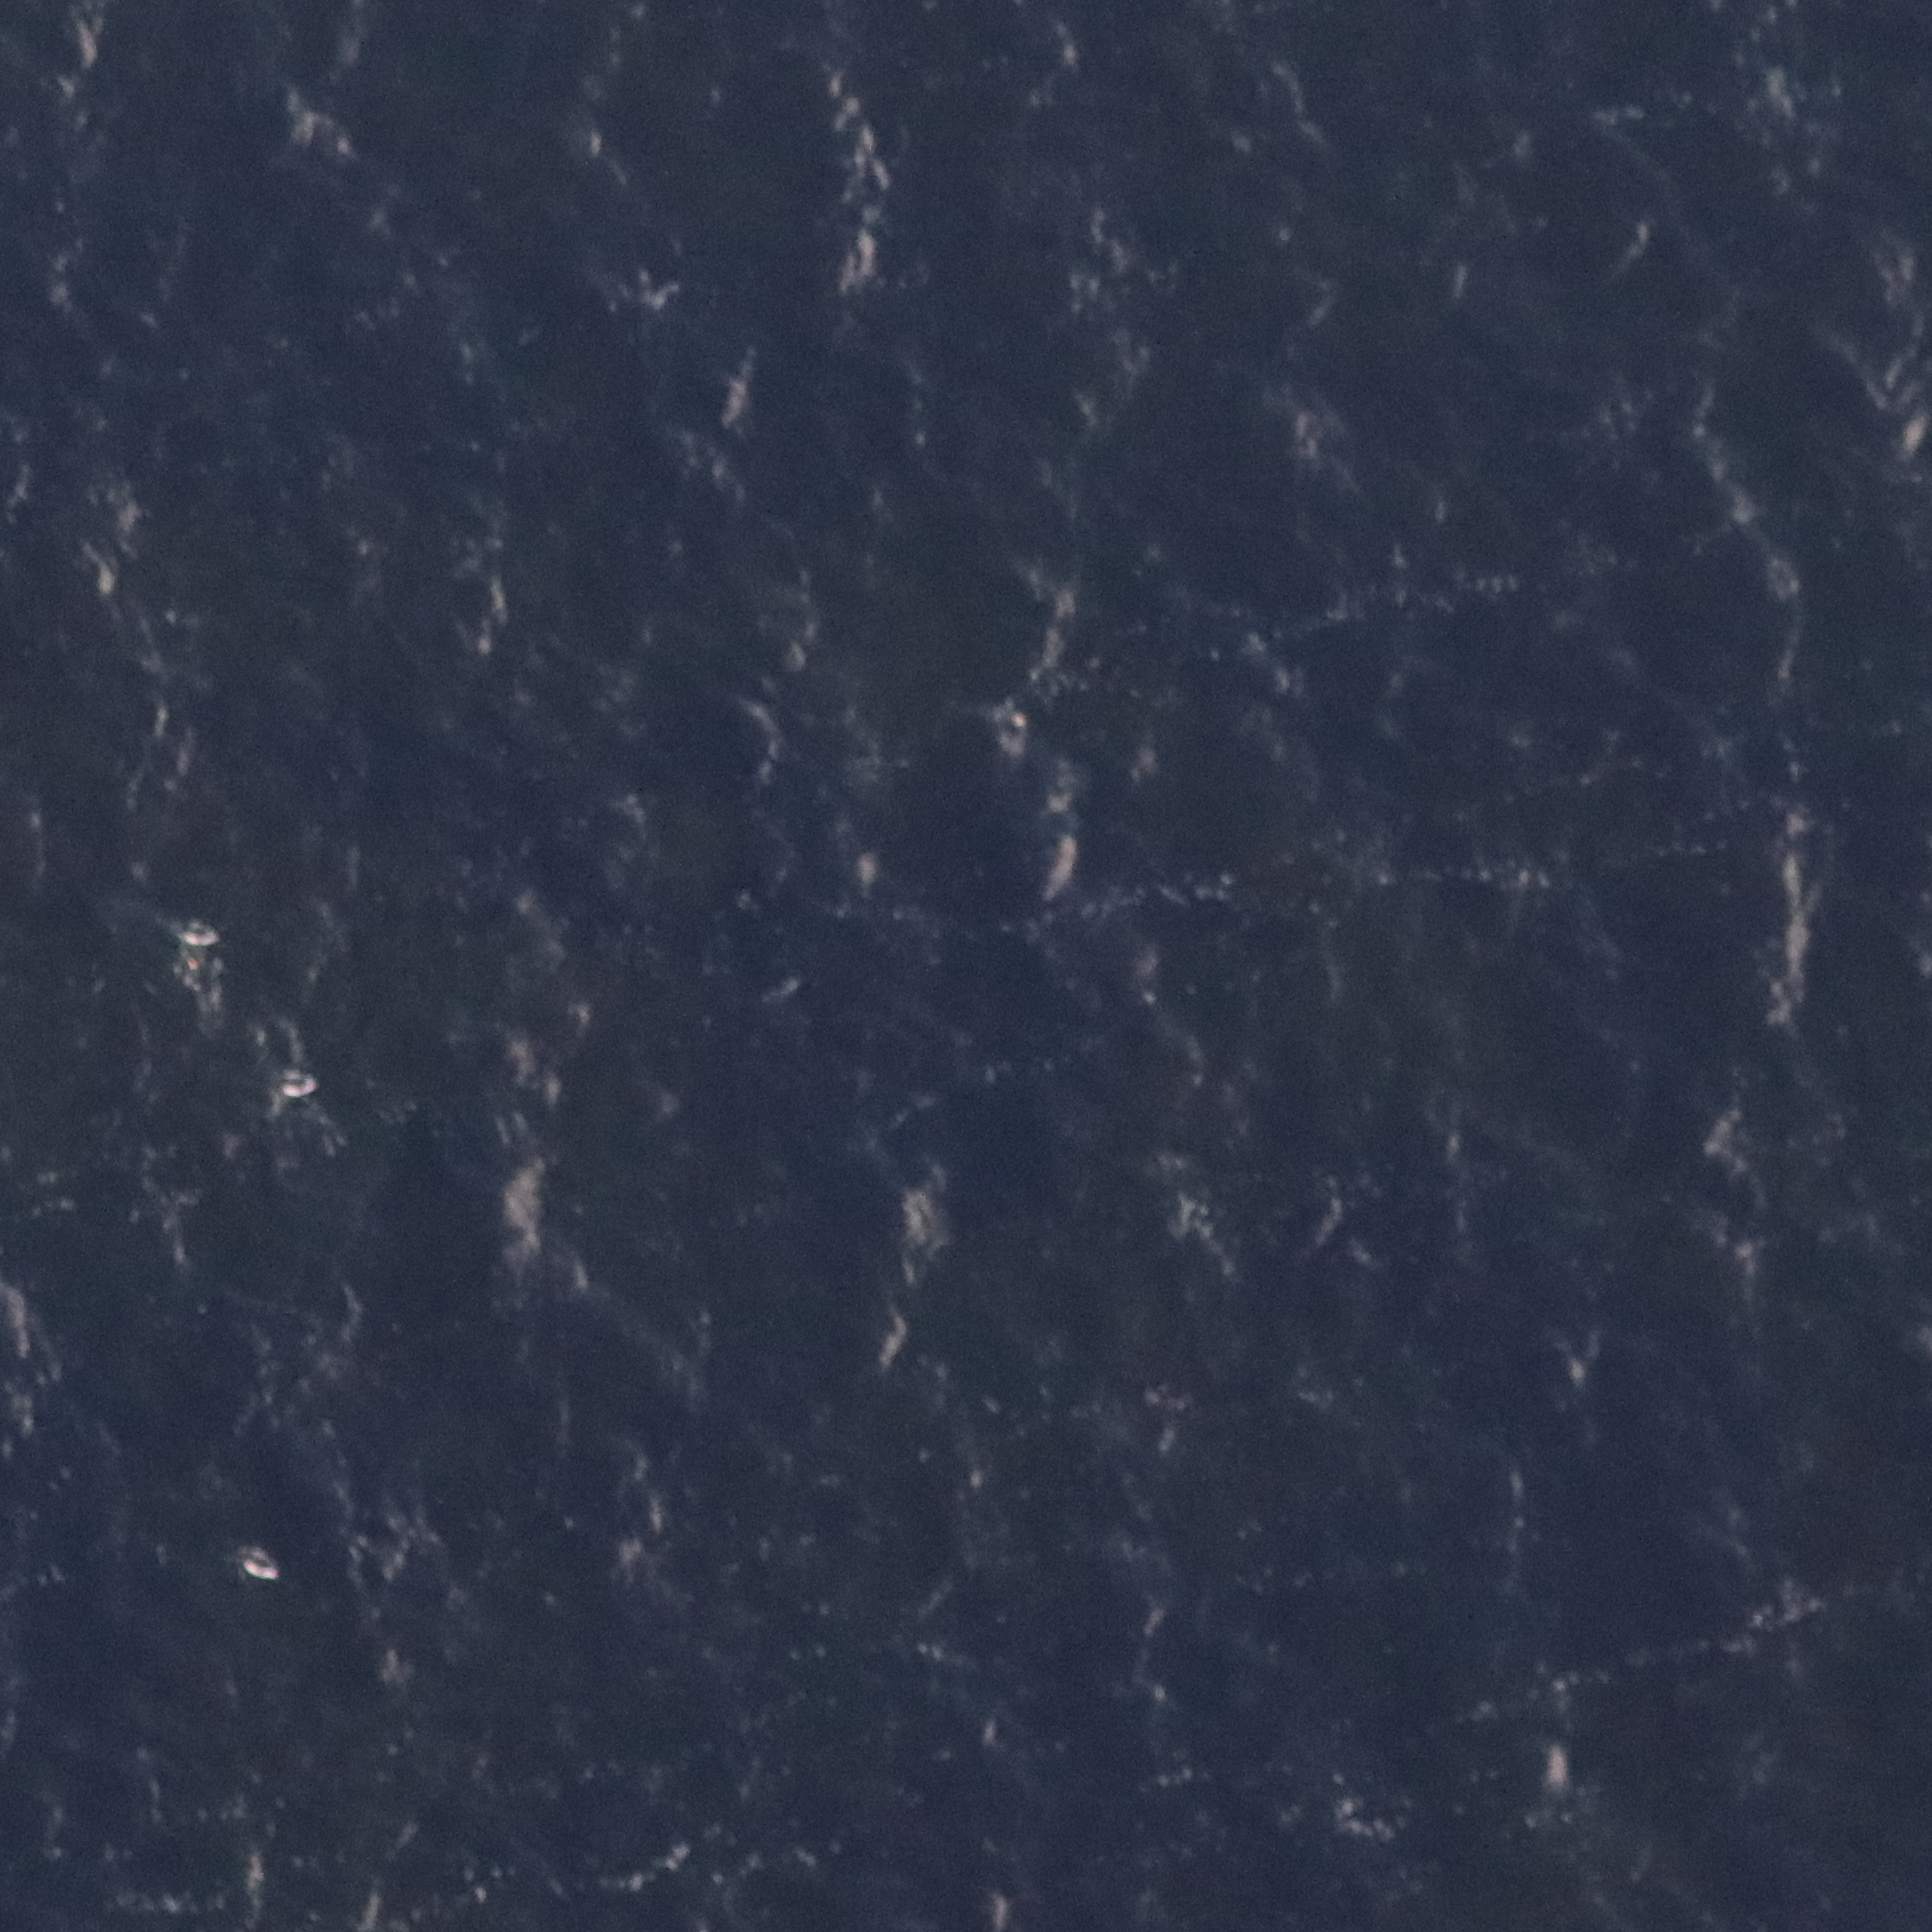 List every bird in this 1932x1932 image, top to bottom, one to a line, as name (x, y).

brant (192, 932)
brant (296, 1082)
brant (256, 1564)